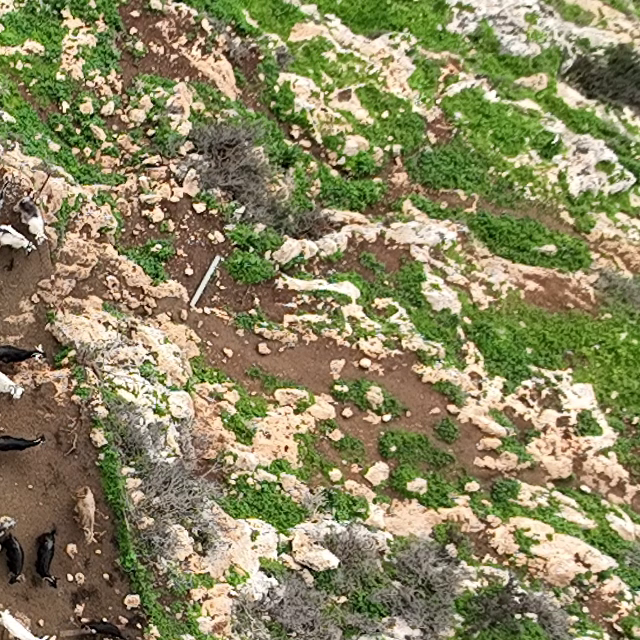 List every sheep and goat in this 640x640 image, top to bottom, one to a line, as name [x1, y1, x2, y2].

goat [0, 173, 17, 226]
goat [14, 195, 48, 244]
goat [0, 224, 37, 255]
goat [0, 342, 45, 364]
goat [0, 363, 25, 401]
goat [0, 432, 44, 455]
goat [72, 487, 98, 546]
goat [0, 516, 16, 558]
goat [37, 531, 60, 590]
goat [3, 533, 23, 585]
goat [0, 607, 51, 639]
goat [78, 618, 123, 637]